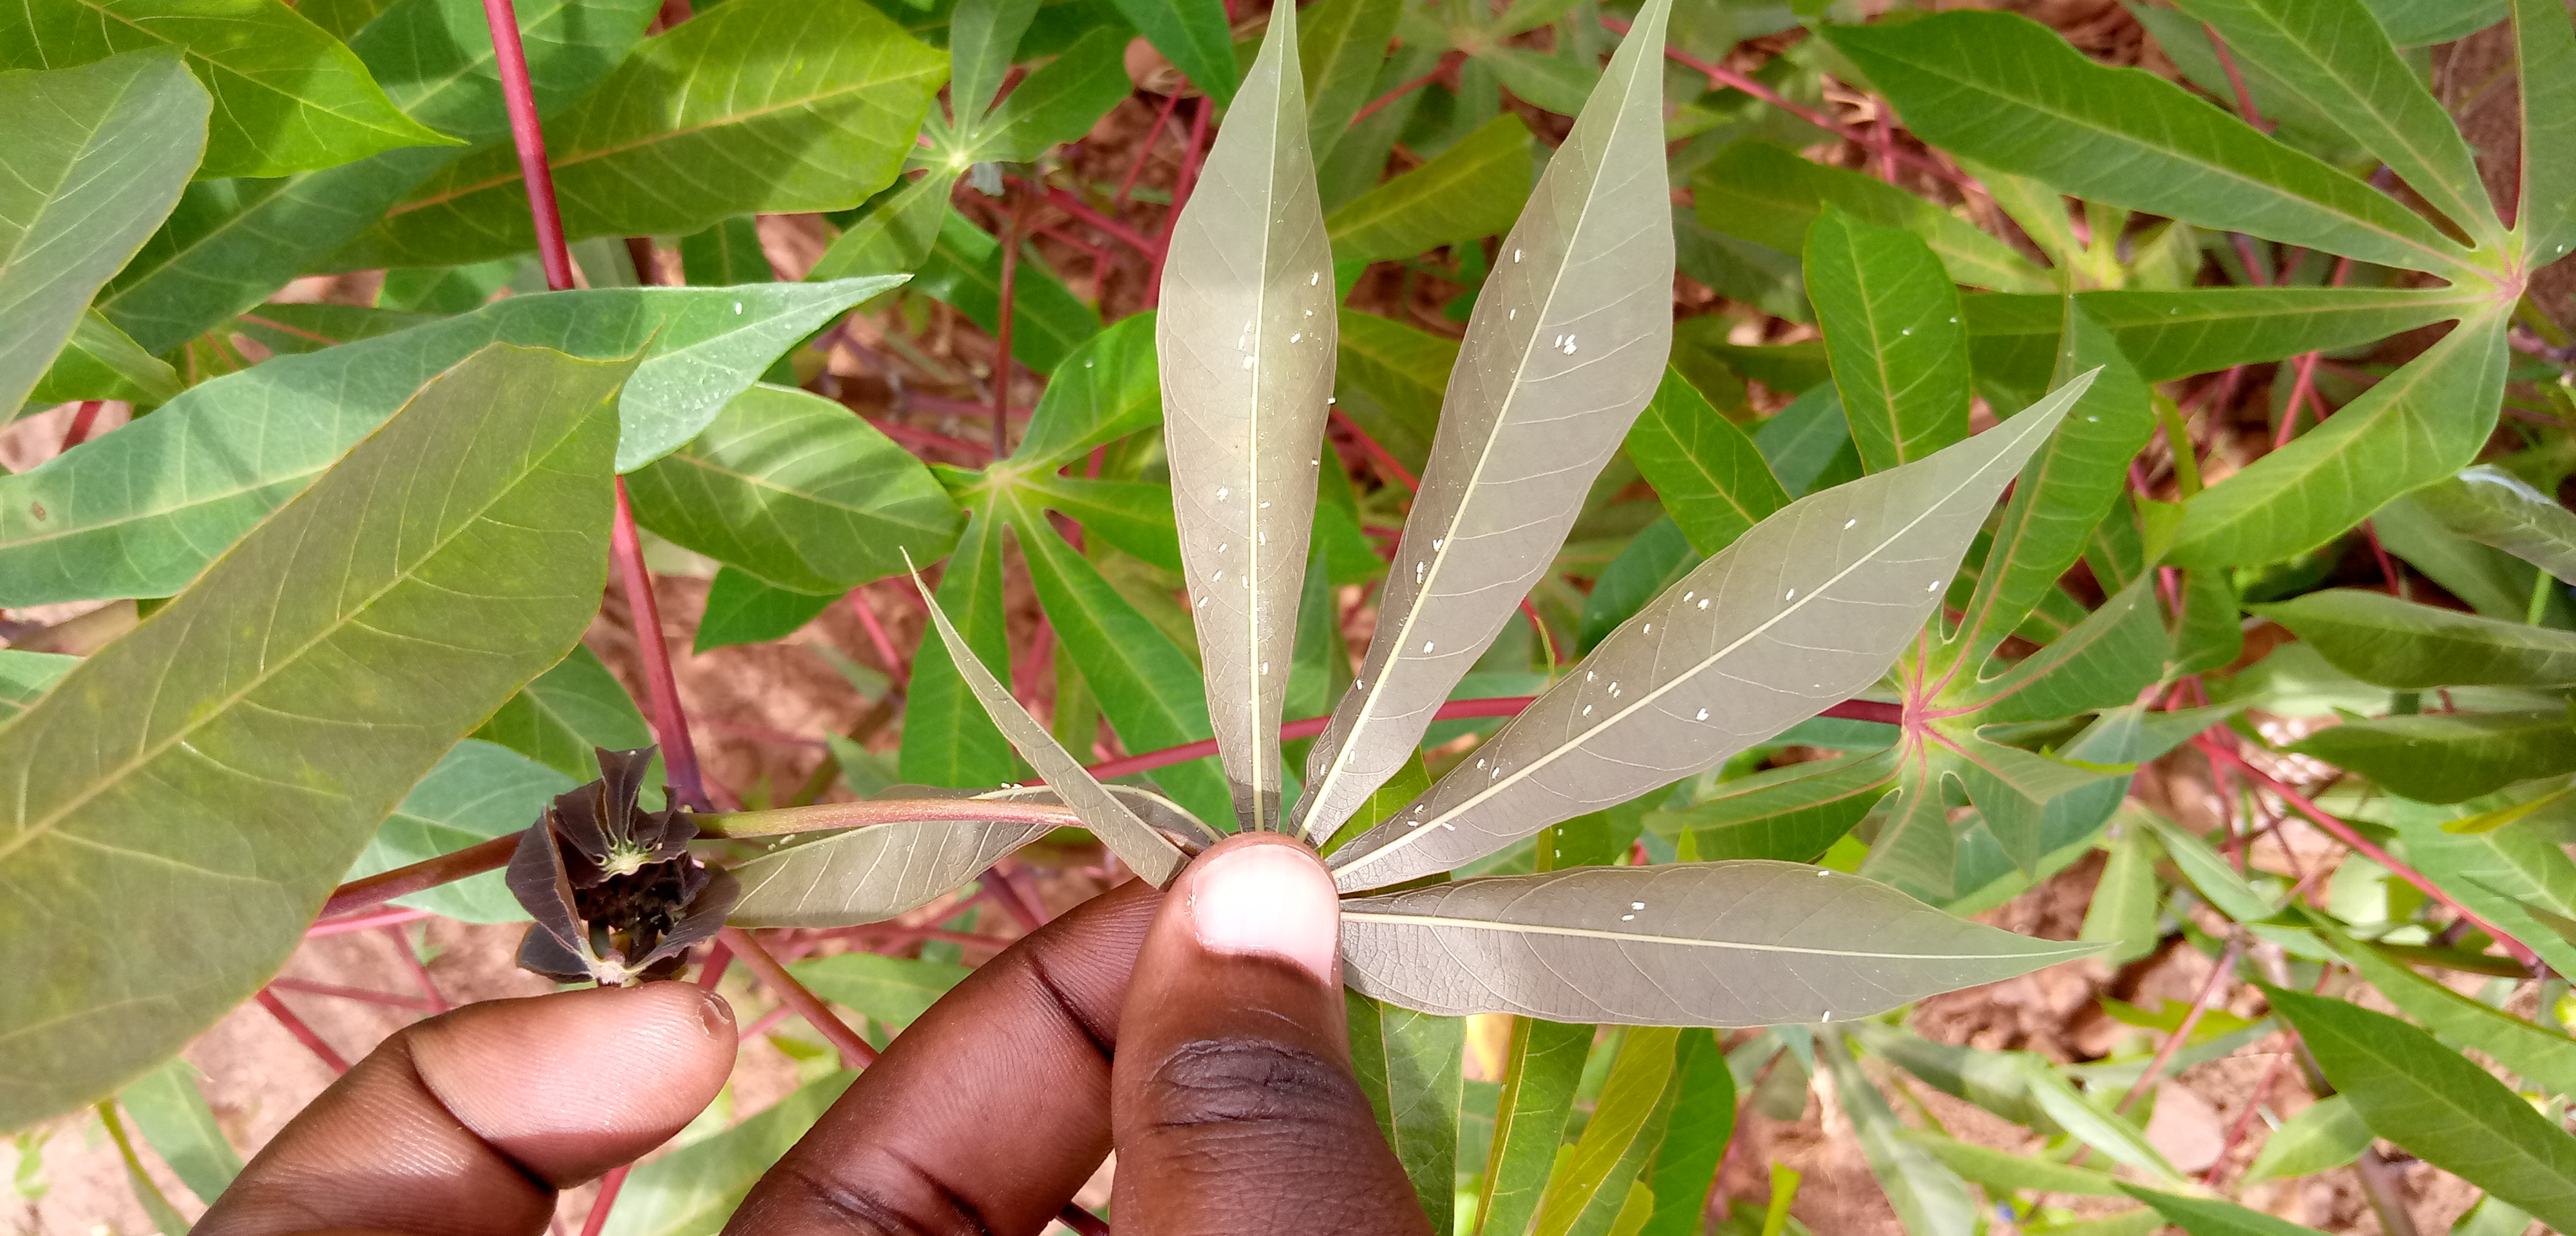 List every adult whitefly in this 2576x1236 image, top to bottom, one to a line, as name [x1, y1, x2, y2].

whitefly [1511, 248, 1523, 266]
whitefly [1307, 268, 1322, 289]
whitefly [733, 300, 746, 317]
whitefly [1303, 307, 1316, 319]
whitefly [1506, 307, 1517, 323]
whitefly [1947, 315, 1958, 324]
whitefly [1241, 319, 1254, 335]
whitefly [1900, 328, 1911, 338]
whitefly [1288, 330, 1305, 347]
whitefly [1553, 333, 1563, 351]
whitefly [1564, 333, 1577, 347]
whitefly [1236, 335, 1246, 351]
whitefly [1562, 342, 1575, 355]
whitefly [1567, 345, 1577, 357]
whitefly [1241, 354, 1249, 369]
whitefly [1246, 355, 1254, 371]
whitefly [1326, 396, 1338, 407]
whitefly [1309, 458, 1320, 468]
whitefly [1215, 487, 1224, 498]
whitefly [1218, 489, 1229, 503]
whitefly [1257, 500, 1273, 510]
whitefly [1841, 518, 1857, 532]
whitefly [1258, 529, 1267, 547]
whitefly [1437, 538, 1443, 552]
whitefly [1432, 538, 1437, 552]
whitefly [1217, 541, 1230, 554]
whitefly [1415, 559, 1425, 574]
whitefly [1209, 568, 1224, 585]
whitefly [1240, 573, 1251, 592]
whitefly [1415, 573, 1424, 586]
whitefly [1924, 577, 1941, 593]
whitefly [1783, 586, 1797, 605]
whitefly [1682, 589, 1695, 605]
whitefly [1195, 594, 1211, 610]
whitefly [1696, 598, 1707, 610]
whitefly [1701, 598, 1709, 610]
whitefly [1640, 621, 1653, 635]
whitefly [1423, 640, 1431, 654]
whitefly [1428, 642, 1435, 655]
whitefly [1258, 659, 1271, 679]
whitefly [1584, 668, 1596, 683]
whitefly [1354, 677, 1365, 692]
whitefly [1605, 679, 1618, 695]
whitefly [1612, 687, 1622, 699]
whitefly [1580, 702, 1593, 718]
whitefly [1696, 707, 1707, 722]
whitefly [1700, 712, 1709, 723]
whitefly [1348, 748, 1357, 766]
whitefly [1474, 757, 1487, 771]
whitefly [1318, 762, 1327, 777]
whitefly [1490, 765, 1501, 780]
whitefly [999, 781, 1010, 790]
whitefly [1010, 782, 1024, 789]
whitefly [1412, 803, 1425, 816]
whitefly [1406, 819, 1419, 829]
whitefly [1440, 820, 1457, 833]
whitefly [1557, 827, 1564, 837]
whitefly [778, 838, 788, 845]
whitefly [1553, 847, 1563, 861]
whitefly [1813, 868, 1833, 879]
whitefly [1629, 900, 1646, 906]
whitefly [1631, 906, 1645, 911]
whitefly [1618, 913, 1636, 922]
whitefly [1819, 1007, 1832, 1025]